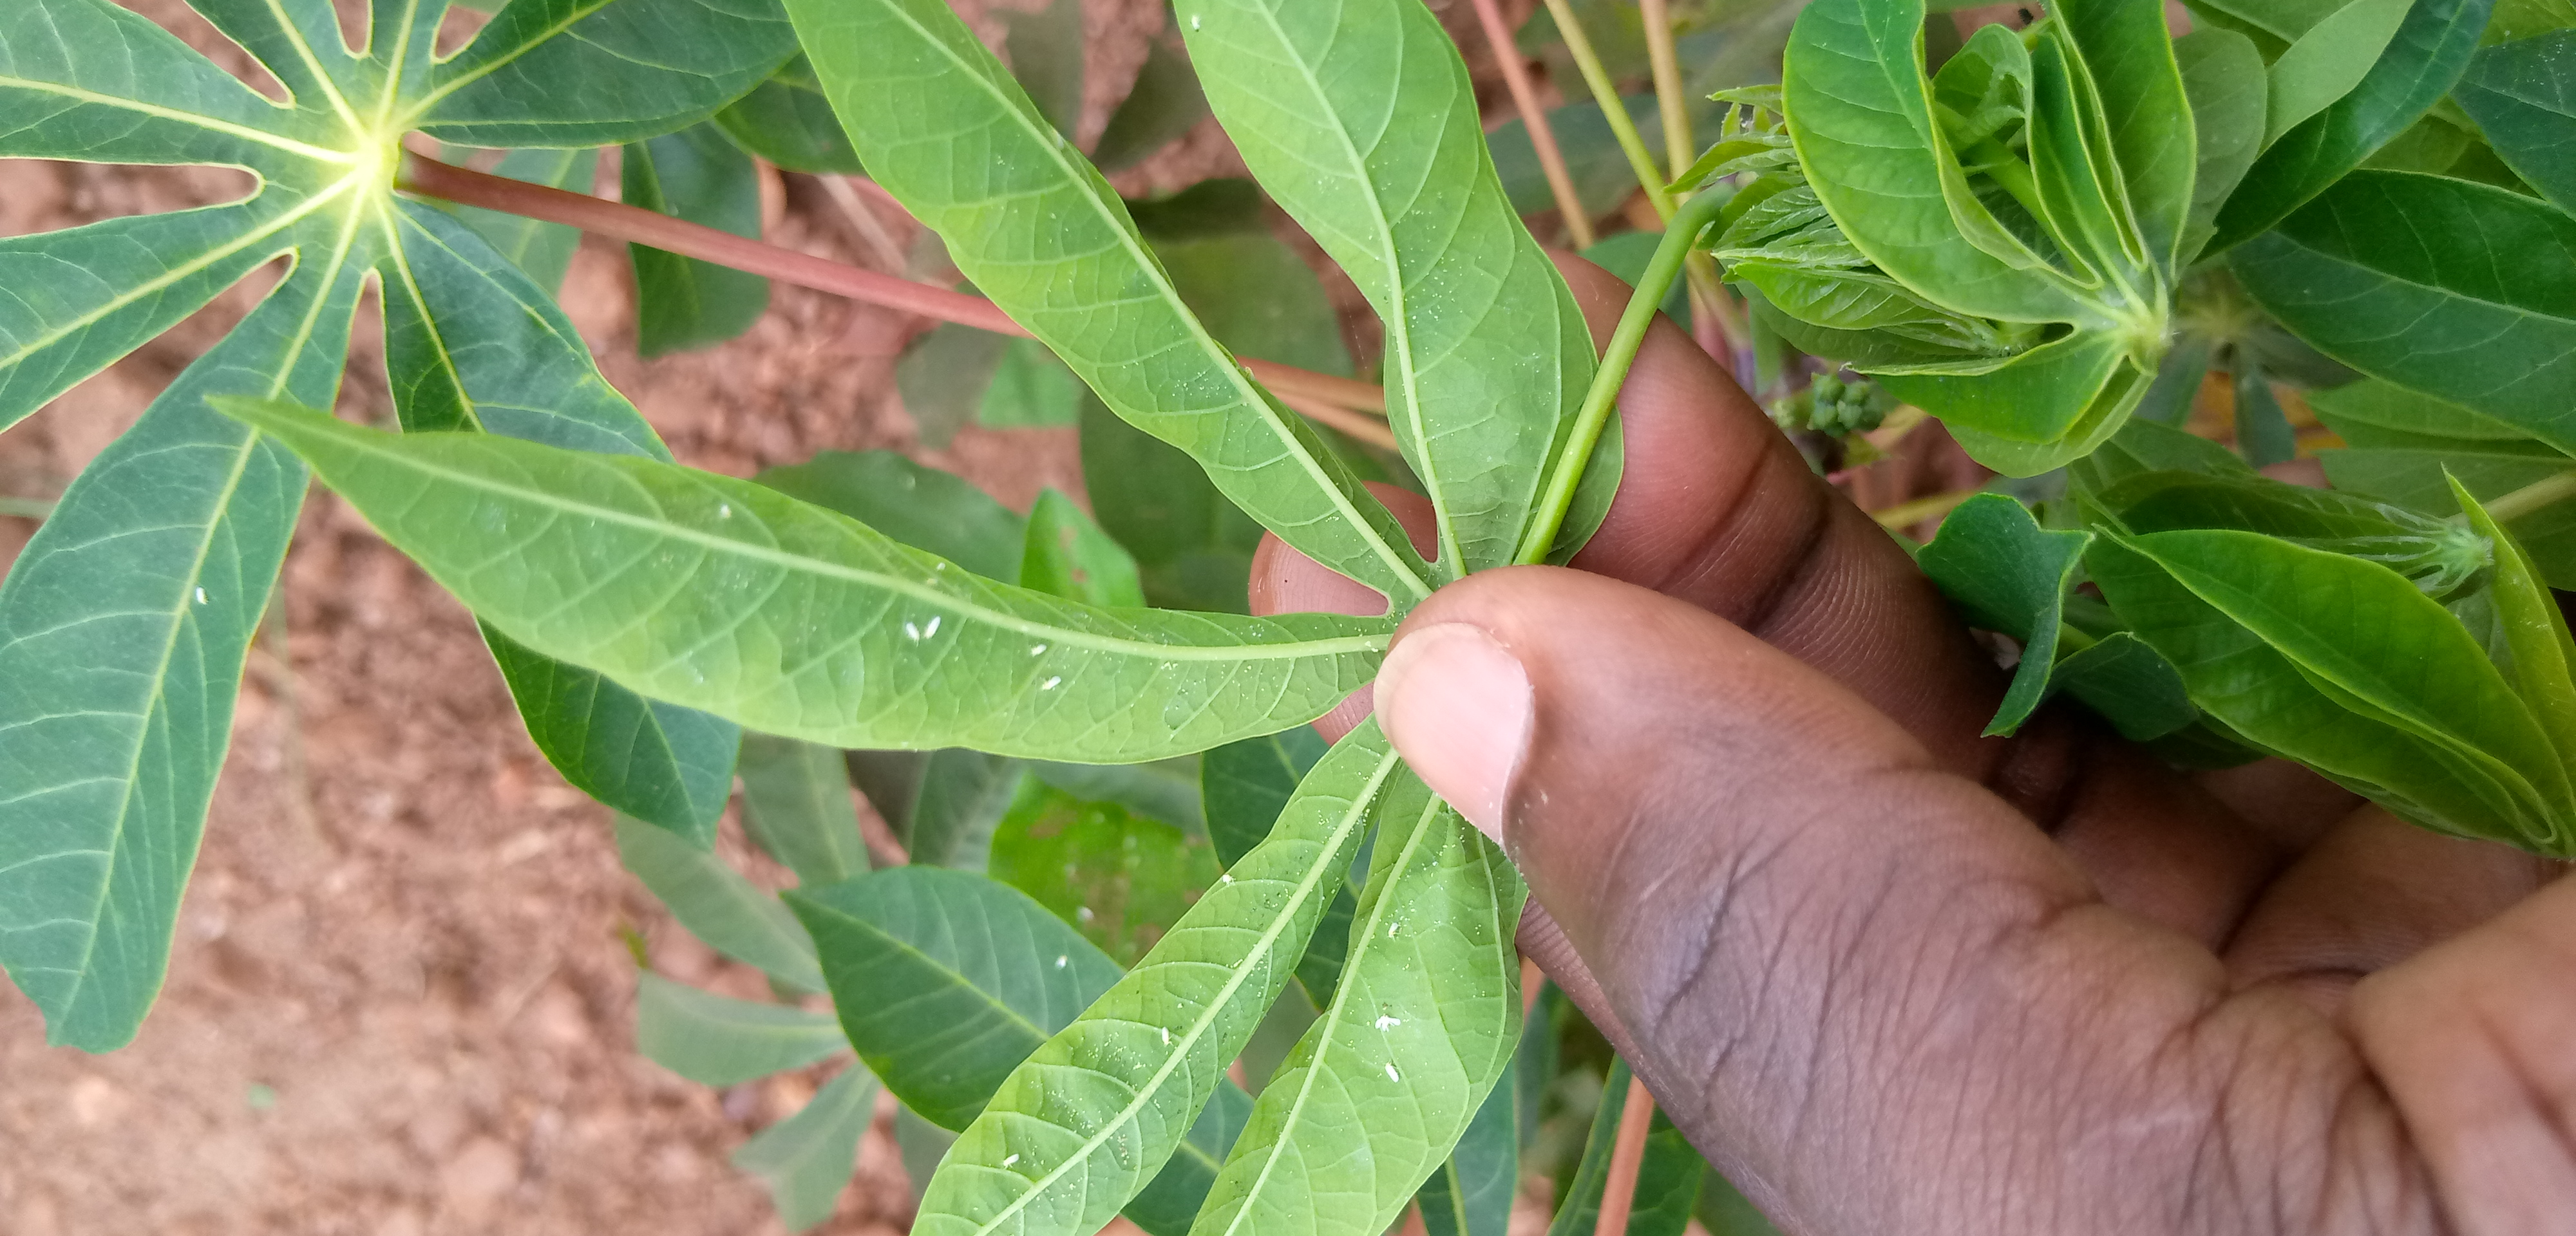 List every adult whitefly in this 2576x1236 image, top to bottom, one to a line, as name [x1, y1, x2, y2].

whitefly [1189, 12, 1202, 32]
whitefly [718, 500, 733, 518]
whitefly [923, 615, 942, 640]
whitefly [904, 620, 922, 642]
whitefly [1030, 641, 1050, 659]
whitefly [1040, 672, 1062, 691]
whitefly [1221, 871, 1236, 886]
whitefly [1387, 919, 1401, 941]
whitefly [1055, 953, 1069, 969]
whitefly [1374, 1014, 1403, 1031]
whitefly [1159, 1025, 1173, 1046]
whitefly [1383, 1061, 1401, 1083]
whitefly [1003, 1152, 1021, 1167]